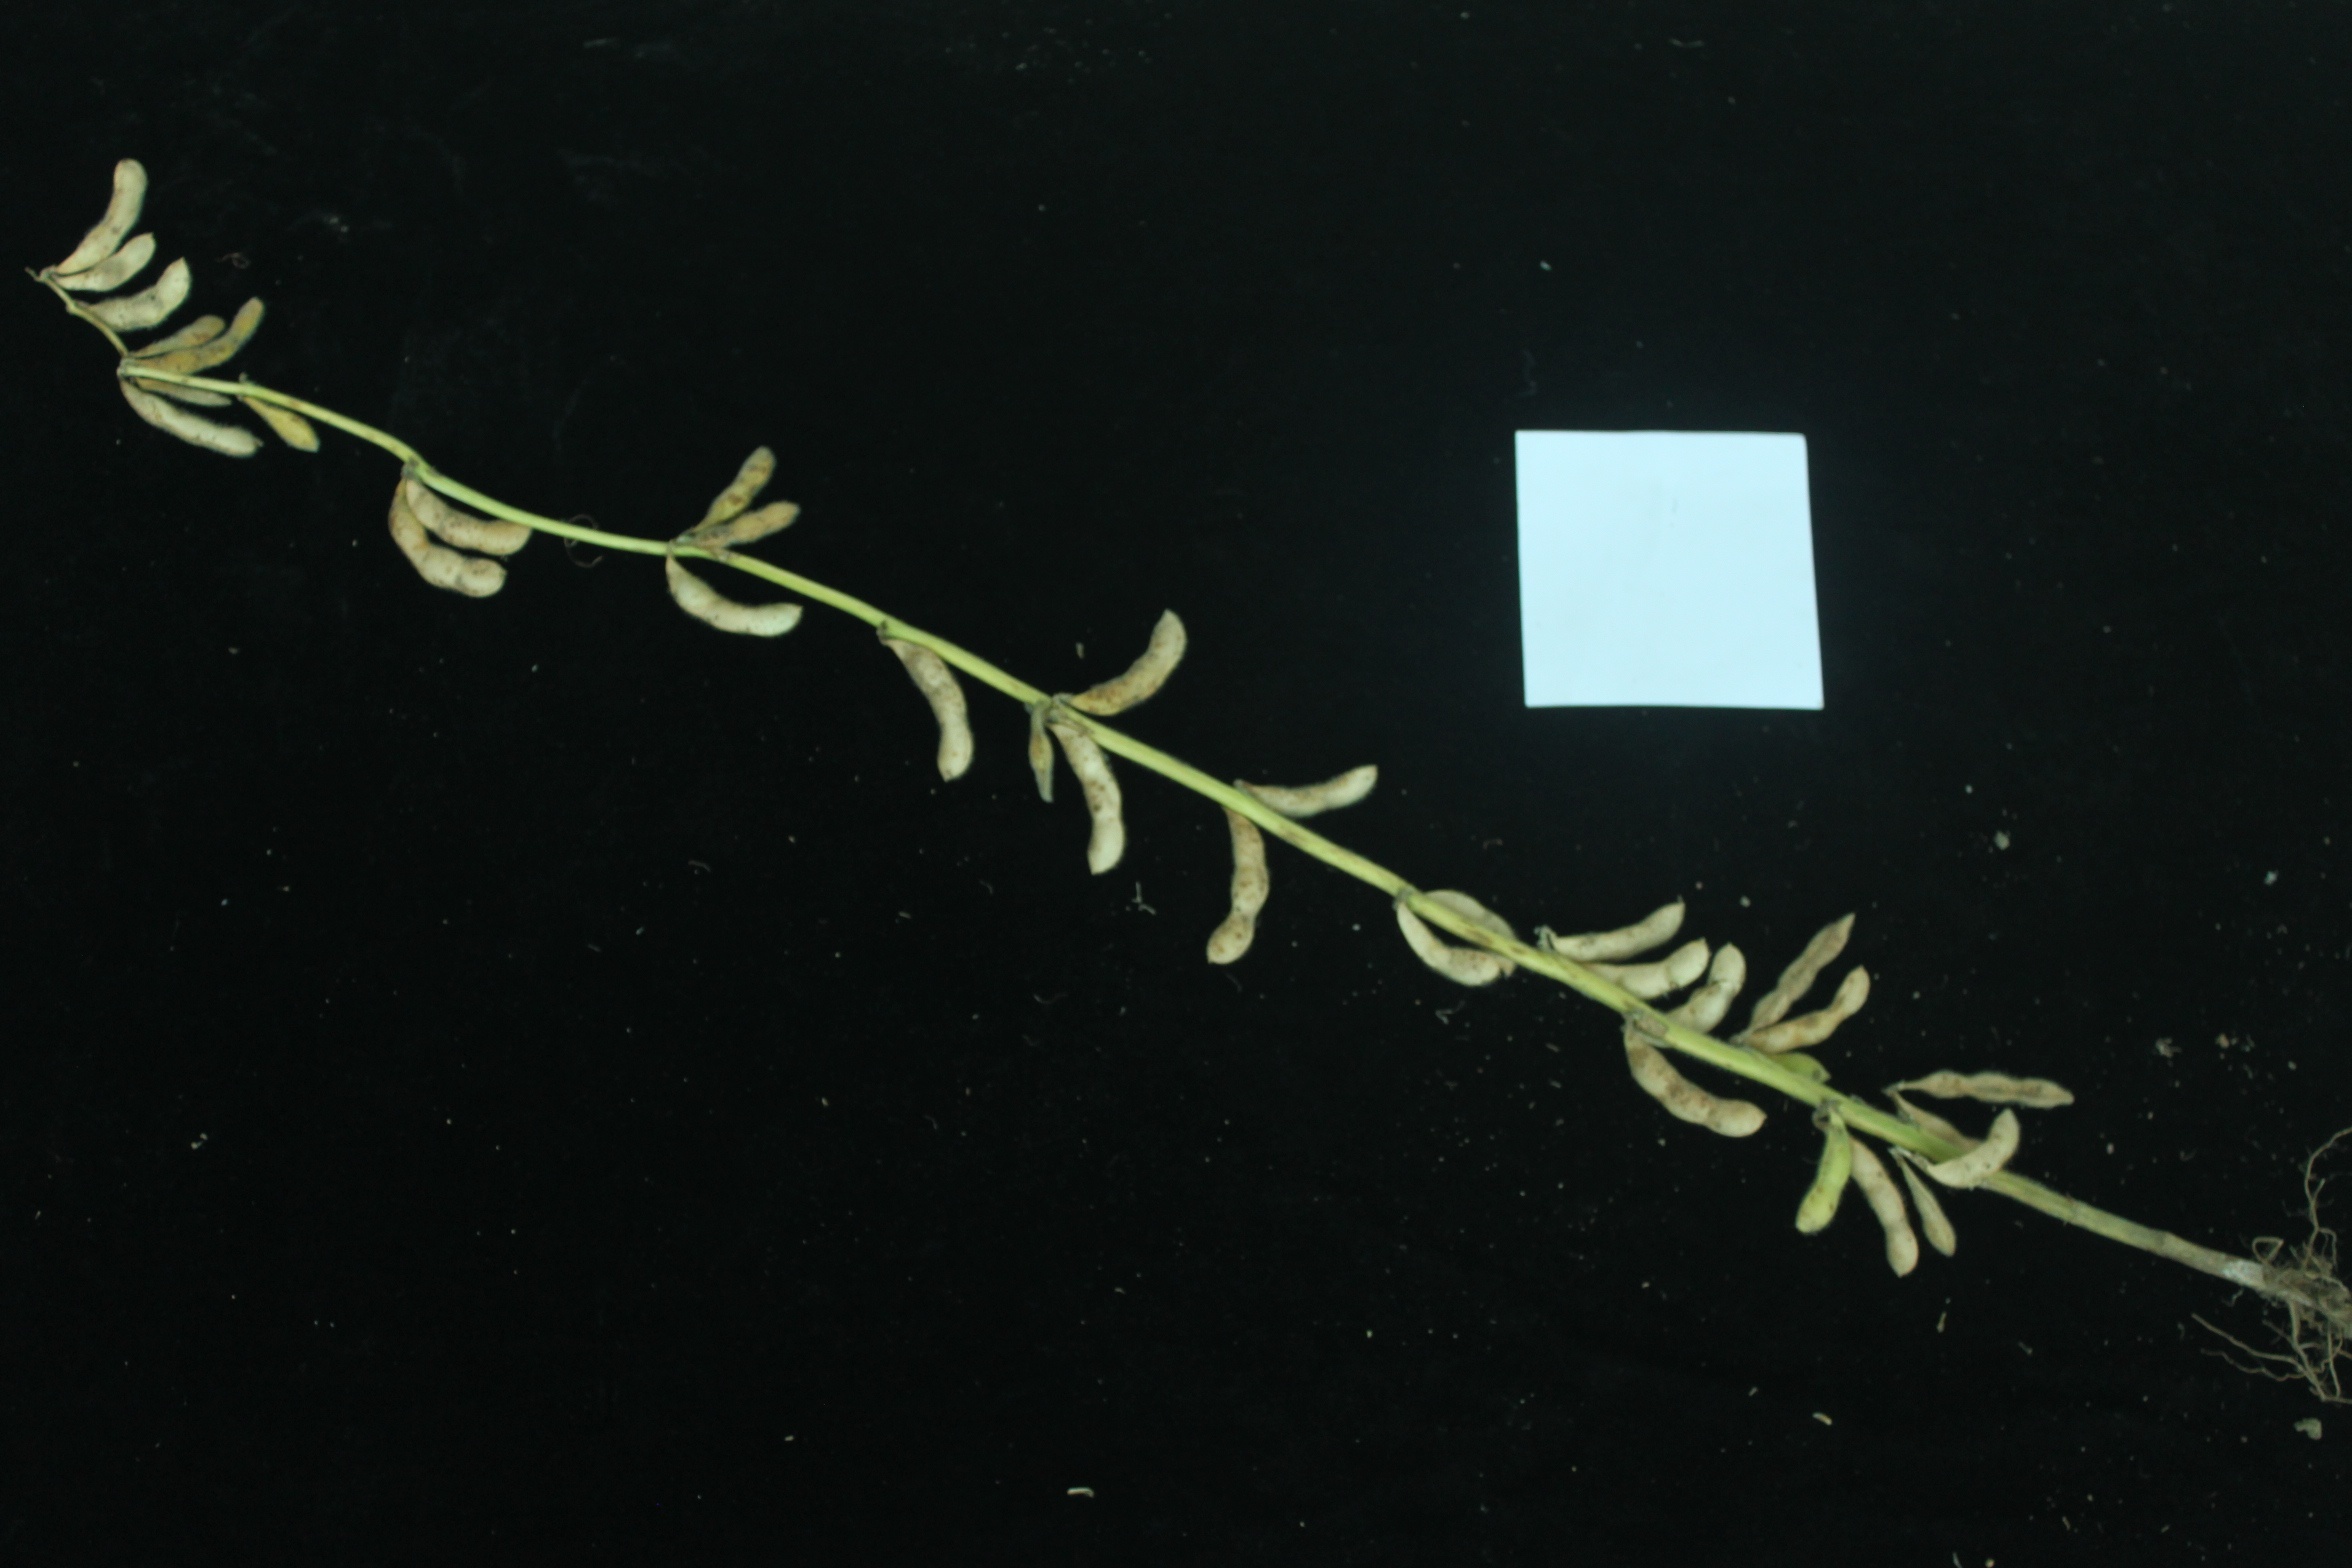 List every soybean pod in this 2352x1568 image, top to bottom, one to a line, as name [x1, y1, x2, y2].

soybean pod [47, 158, 145, 273]
soybean pod [53, 232, 155, 289]
soybean pod [83, 258, 189, 327]
soybean pod [124, 298, 262, 372]
soybean pod [128, 316, 224, 357]
soybean pod [120, 377, 261, 455]
soybean pod [137, 378, 229, 405]
soybean pod [241, 395, 317, 450]
soybean pod [686, 447, 772, 532]
soybean pod [406, 471, 530, 555]
soybean pod [389, 478, 504, 595]
soybean pod [685, 502, 799, 548]
soybean pod [666, 551, 802, 636]
soybean pod [1061, 609, 1183, 713]
soybean pod [882, 638, 972, 779]
soybean pod [1028, 704, 1052, 801]
soybean pod [1046, 724, 1123, 873]
soybean pod [1244, 765, 1377, 815]
soybean pod [1207, 806, 1268, 962]
soybean pod [1398, 898, 1497, 983]
soybean pod [1544, 901, 1683, 960]
soybean pod [1743, 913, 1853, 1035]
soybean pod [1583, 939, 1709, 997]
soybean pod [1628, 943, 1745, 1045]
soybean pod [1740, 964, 1869, 1052]
soybean pod [1625, 1022, 1765, 1137]
soybean pod [1901, 1070, 2072, 1106]
soybean pod [1795, 1109, 1850, 1231]
soybean pod [1924, 1109, 2020, 1186]
soybean pod [1820, 1122, 1918, 1275]
soybean pod [1898, 1153, 1954, 1255]